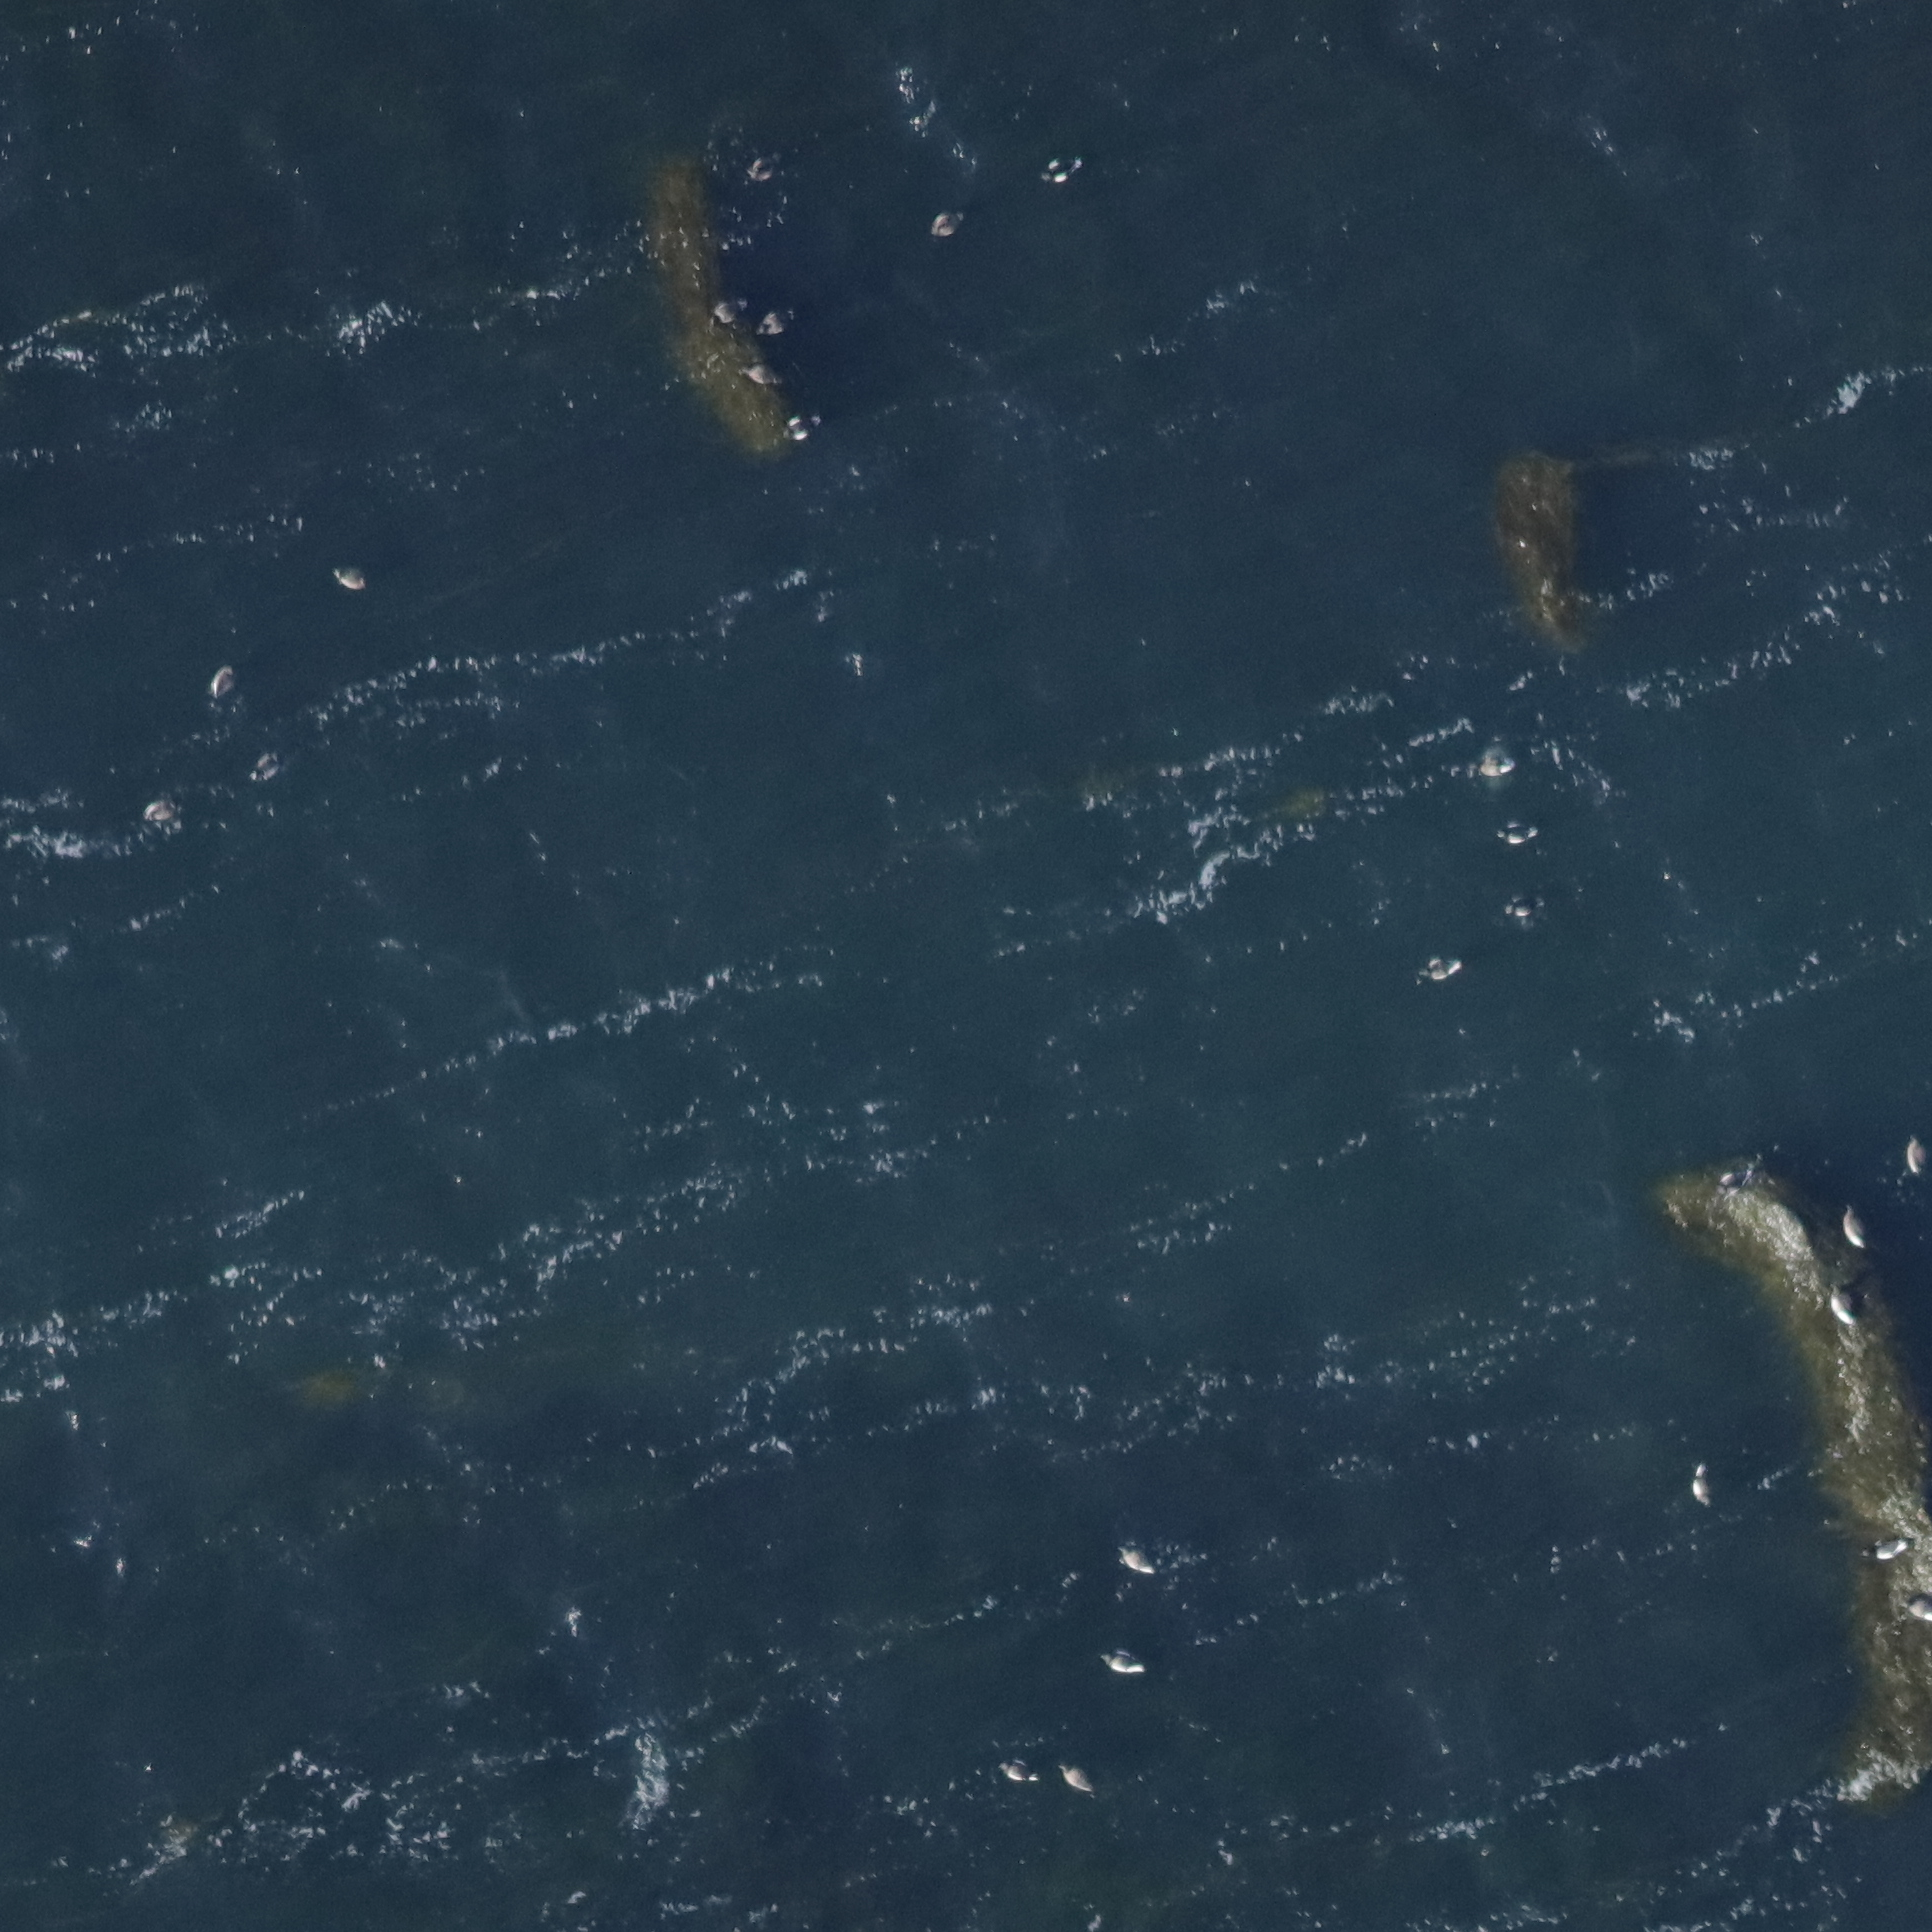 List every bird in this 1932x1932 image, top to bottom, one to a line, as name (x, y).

brant (763, 167)
brant (1062, 168)
brant (950, 226)
brant (724, 312)
brant (774, 326)
brant (765, 377)
brant (798, 429)
brant (357, 580)
other bird (227, 685)
other bird (270, 765)
brant (1495, 765)
other bird (169, 809)
brant (1519, 832)
brant (1524, 901)
brant (1441, 968)
brant (1920, 1155)
brant (1735, 1179)
brant (1856, 1224)
brant (1850, 1308)
brant (1704, 1487)
brant (1887, 1548)
brant (1136, 1562)
brant (1925, 1612)
brant (1119, 1660)
brant (1013, 1767)
brant (1080, 1781)